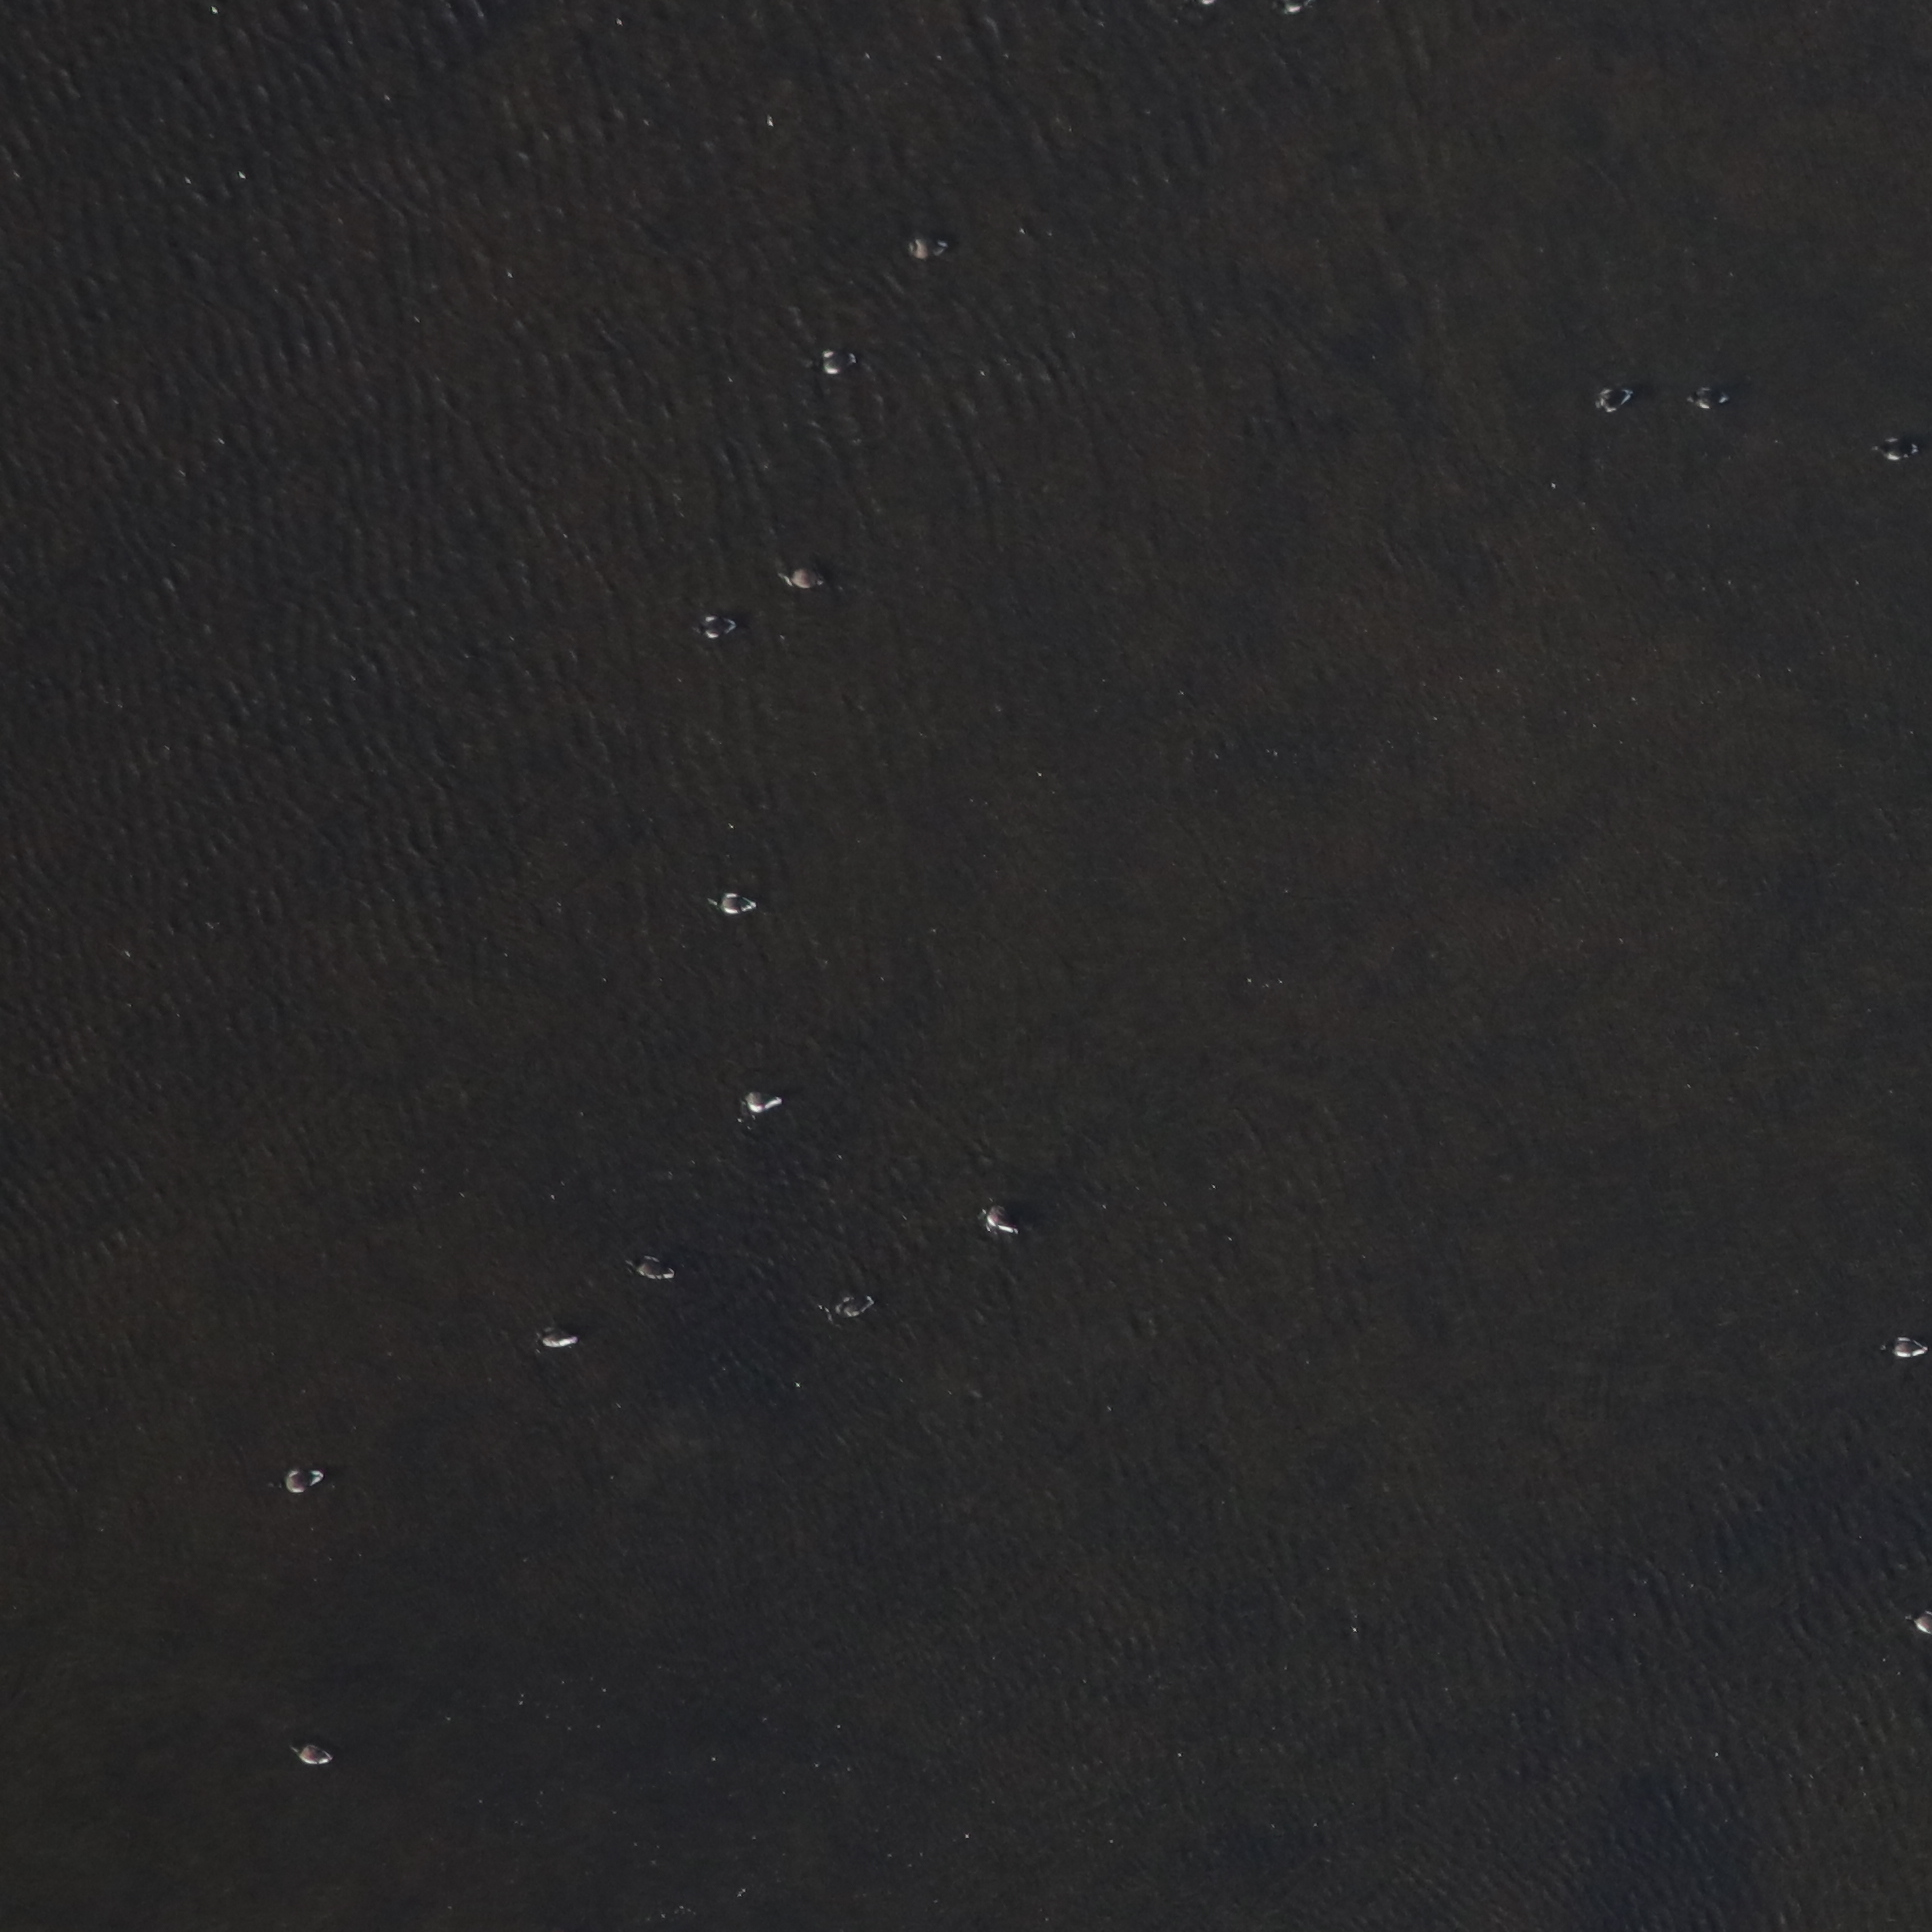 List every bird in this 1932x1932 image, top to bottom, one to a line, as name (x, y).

brant (925, 249)
brant (836, 363)
brant (1615, 397)
brant (1707, 398)
brant (1899, 448)
brant (802, 576)
brant (716, 628)
brant (733, 904)
brant (759, 1107)
brant (998, 1219)
brant (653, 1267)
brant (854, 1305)
brant (559, 1337)
brant (1906, 1347)
brant (301, 1481)
brant (1928, 1624)
brant (313, 1753)